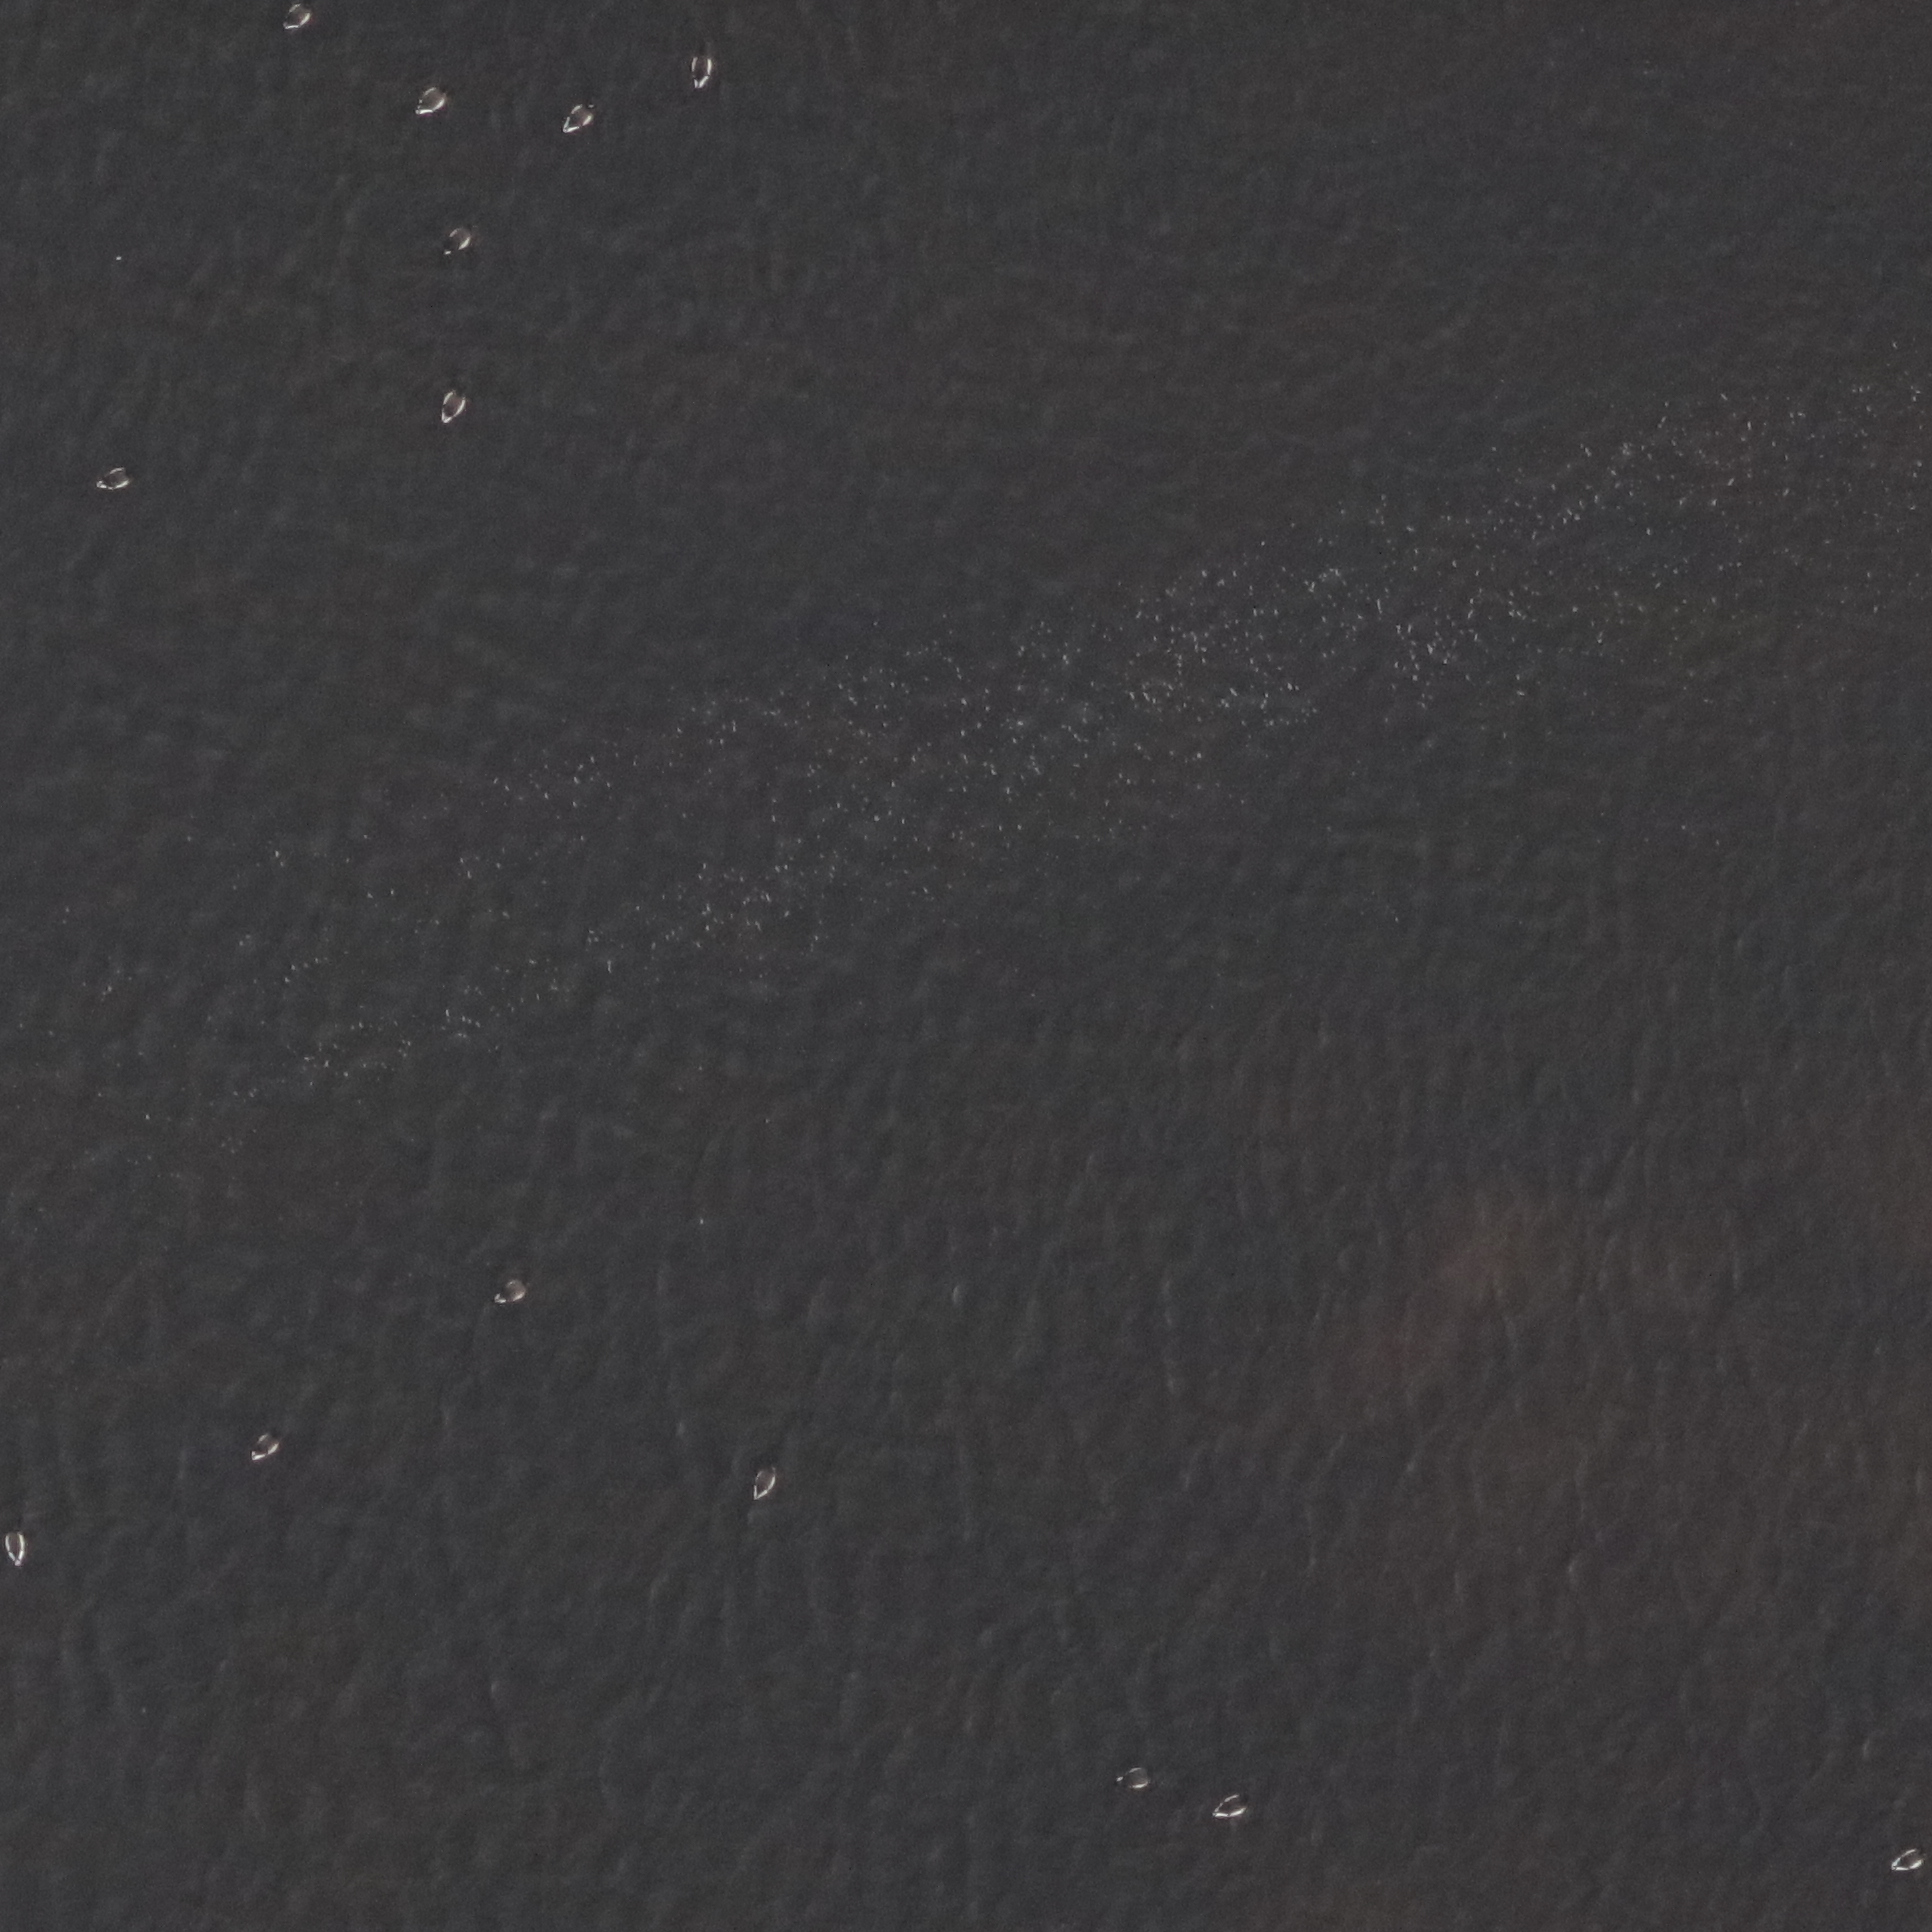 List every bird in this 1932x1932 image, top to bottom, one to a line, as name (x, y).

brant (299, 17)
brant (701, 68)
brant (432, 100)
brant (578, 118)
brant (459, 239)
brant (452, 404)
brant (114, 479)
brant (513, 1289)
brant (267, 1445)
brant (762, 1484)
brant (14, 1545)
brant (1137, 1778)
brant (1232, 1806)
brant (1910, 1861)